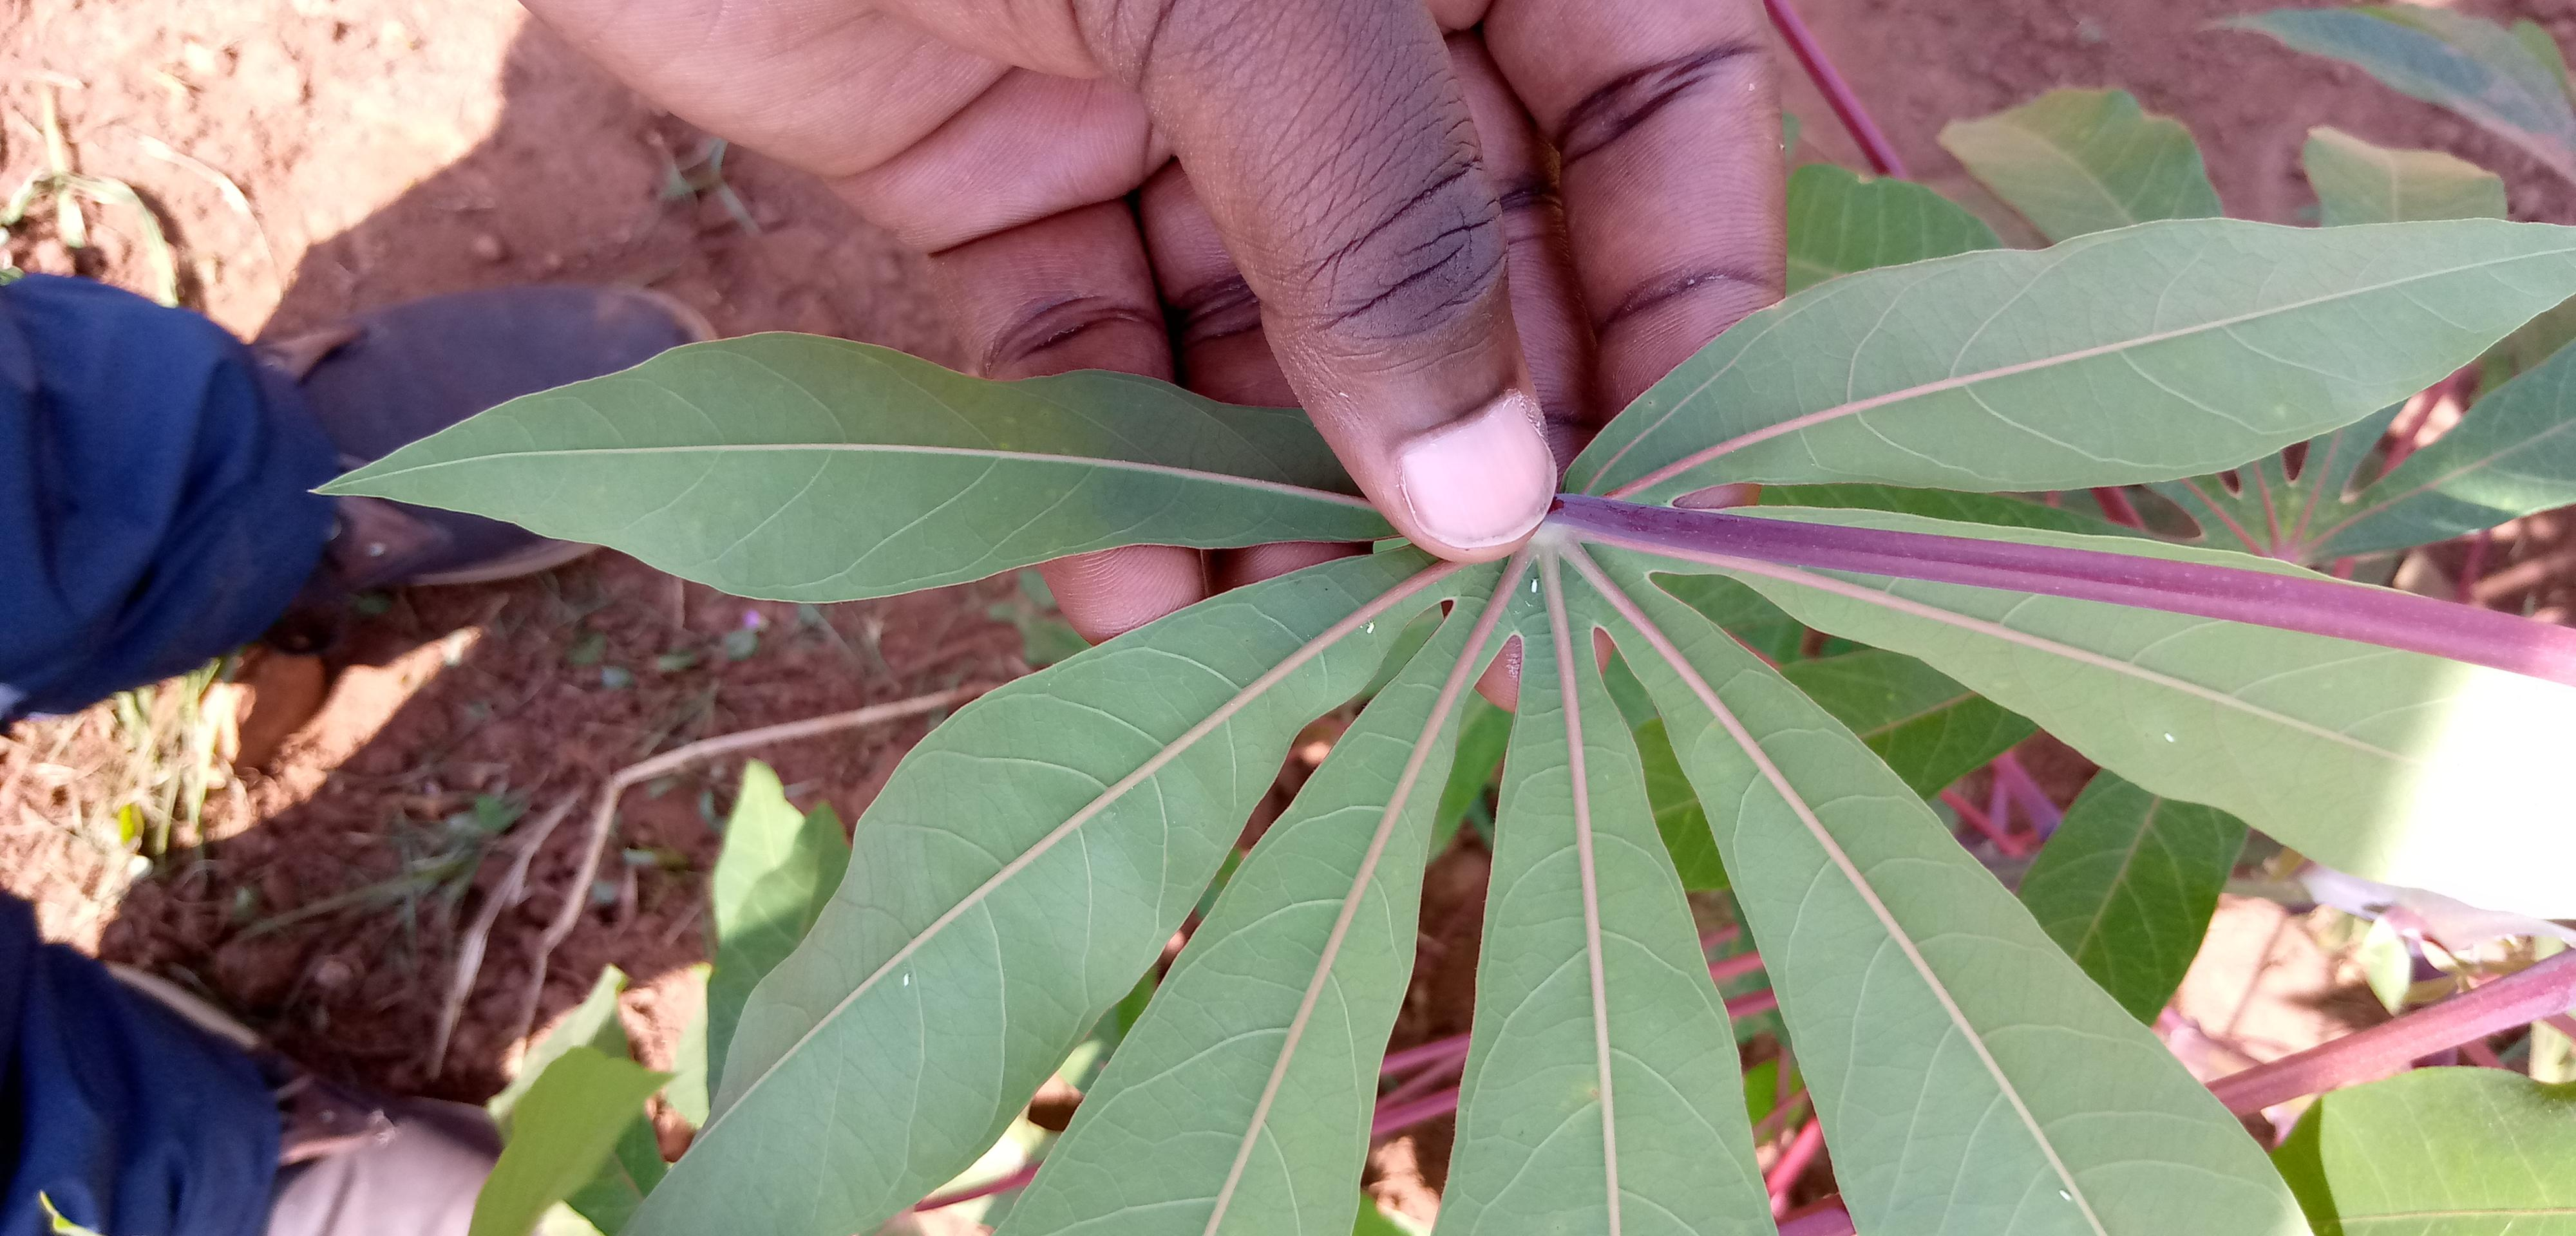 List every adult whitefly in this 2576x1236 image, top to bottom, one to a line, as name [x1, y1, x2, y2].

whitefly [1522, 572, 1548, 598]
whitefly [1361, 617, 1383, 647]
whitefly [2161, 727, 2178, 750]
whitefly [897, 964, 916, 989]
whitefly [2052, 1177, 2087, 1210]